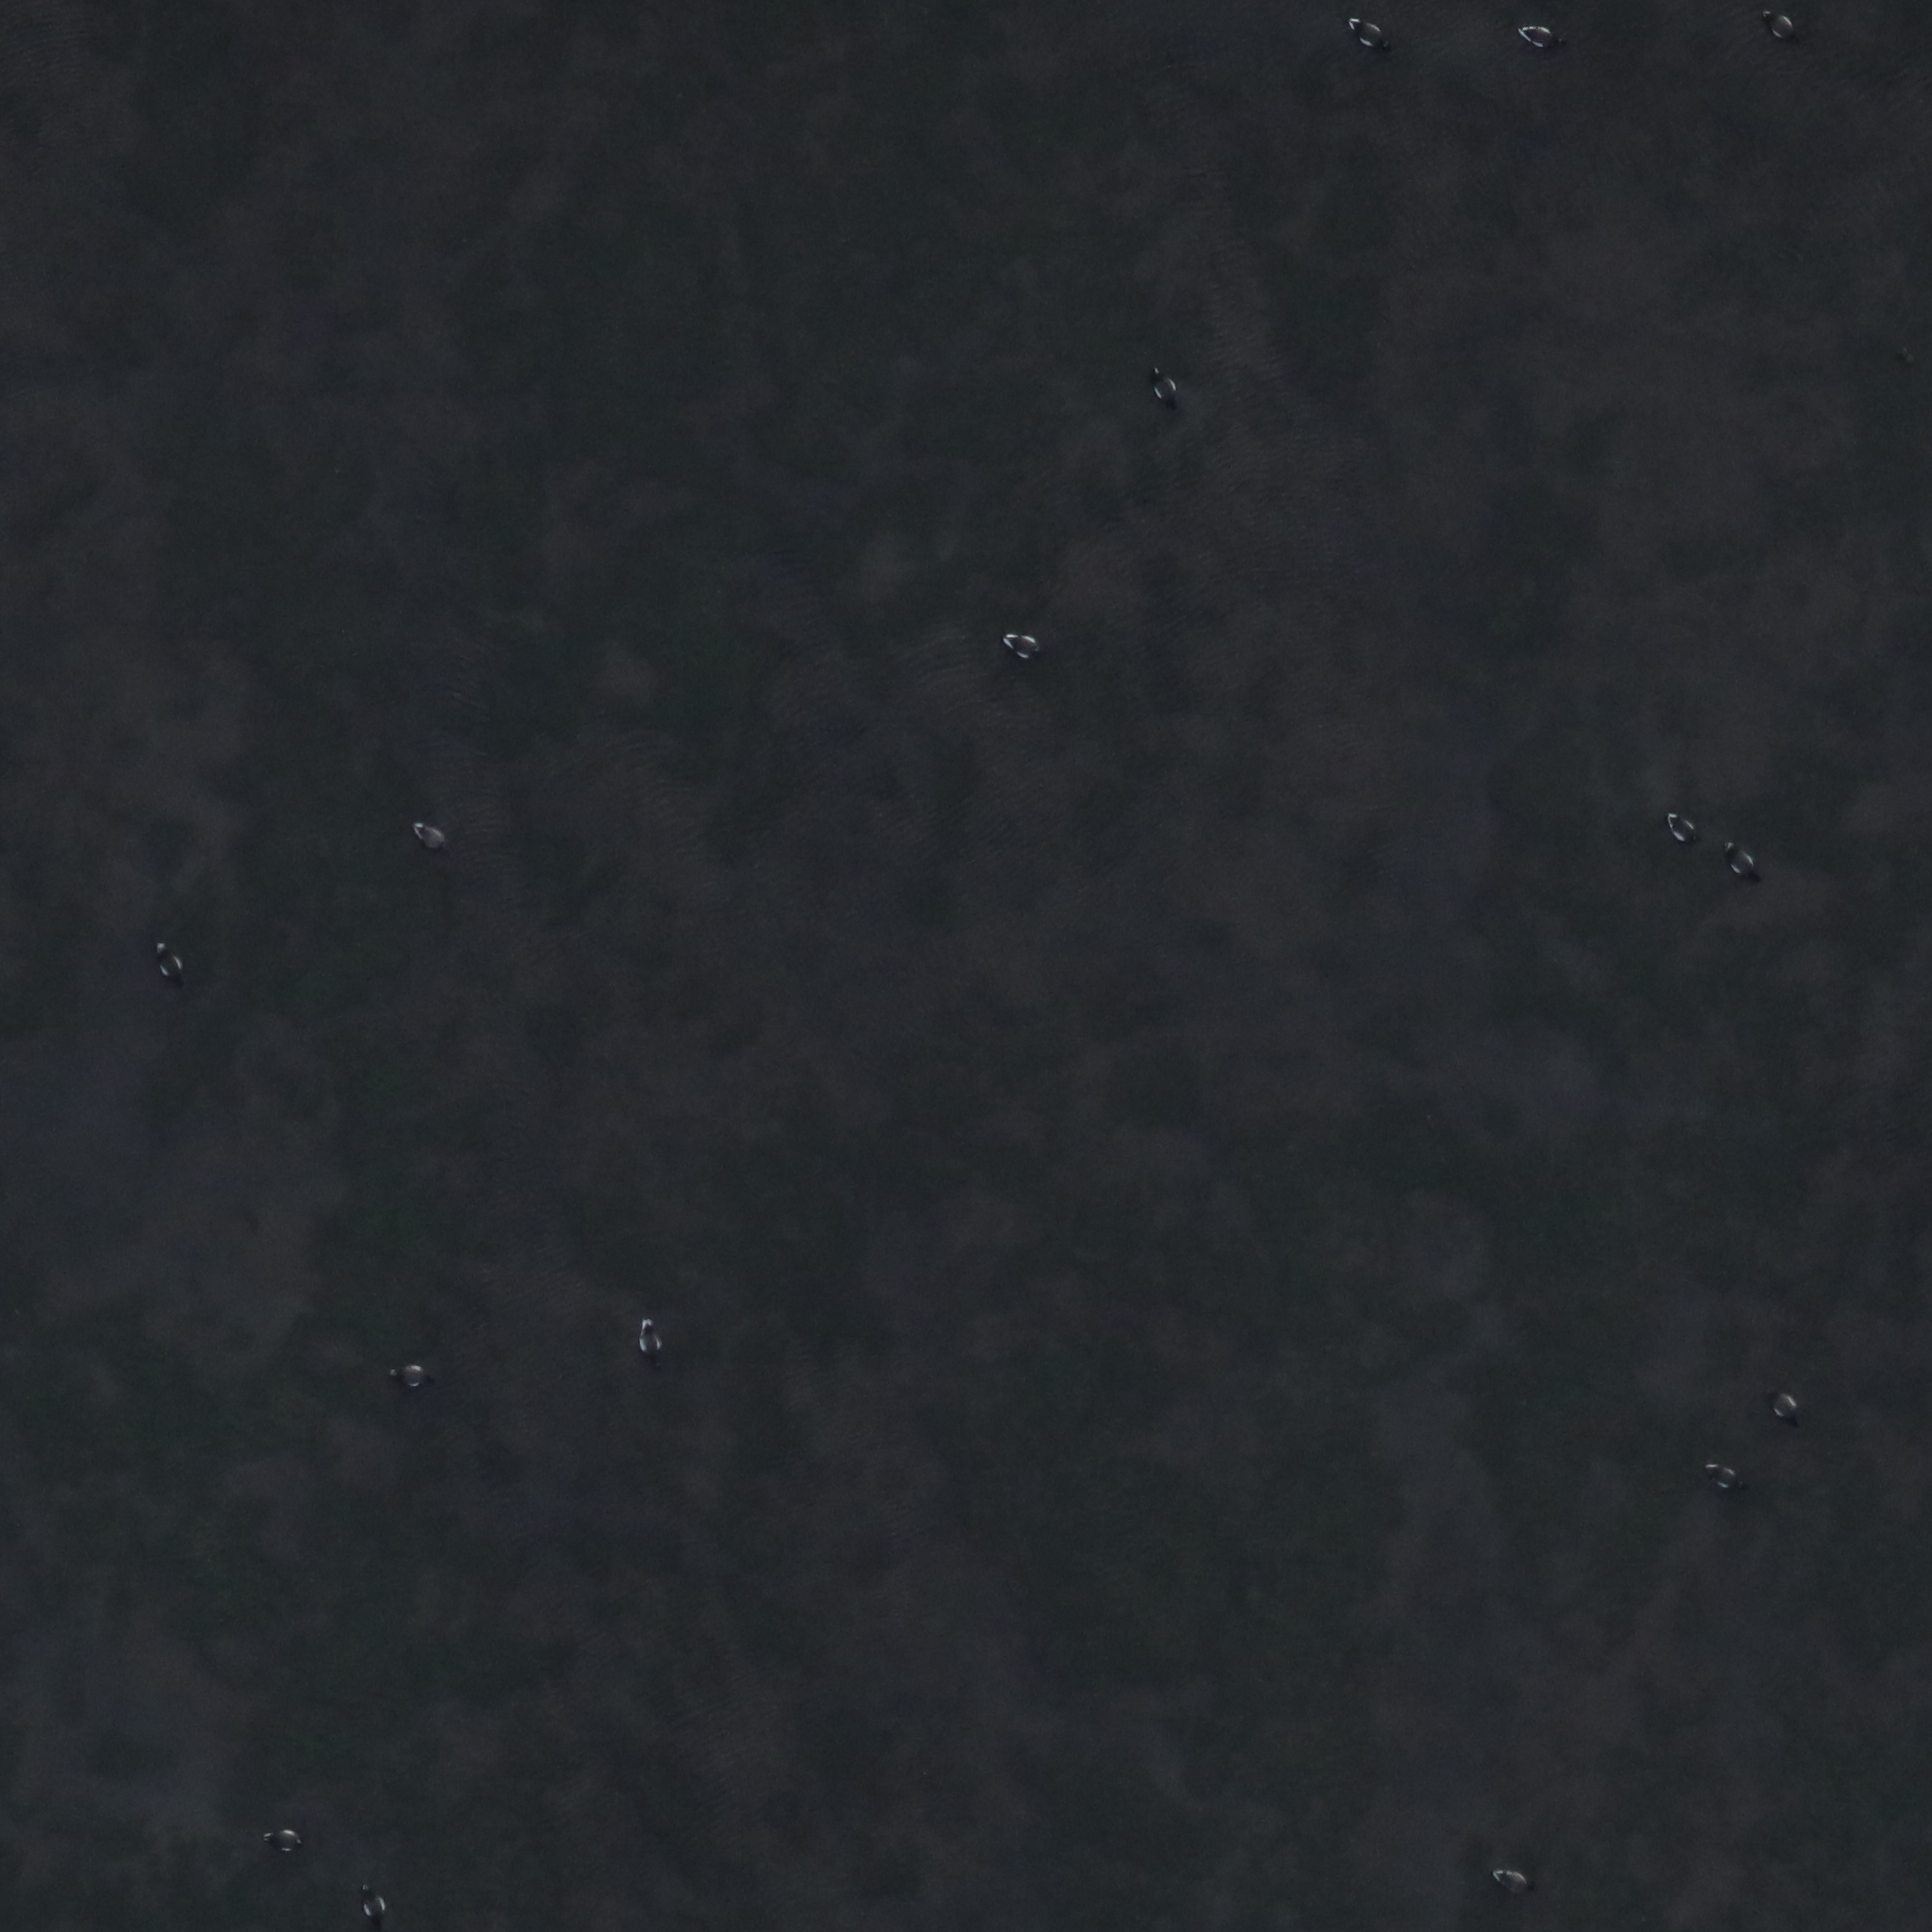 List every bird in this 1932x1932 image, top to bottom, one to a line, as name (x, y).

brant (1780, 28)
brant (1368, 32)
brant (1540, 35)
brant (1164, 389)
brant (1023, 647)
brant (1680, 828)
brant (431, 838)
brant (1741, 861)
brant (170, 965)
brant (649, 1339)
brant (412, 1376)
brant (1786, 1405)
brant (1723, 1477)
brant (285, 1842)
brant (1509, 1880)
brant (373, 1906)